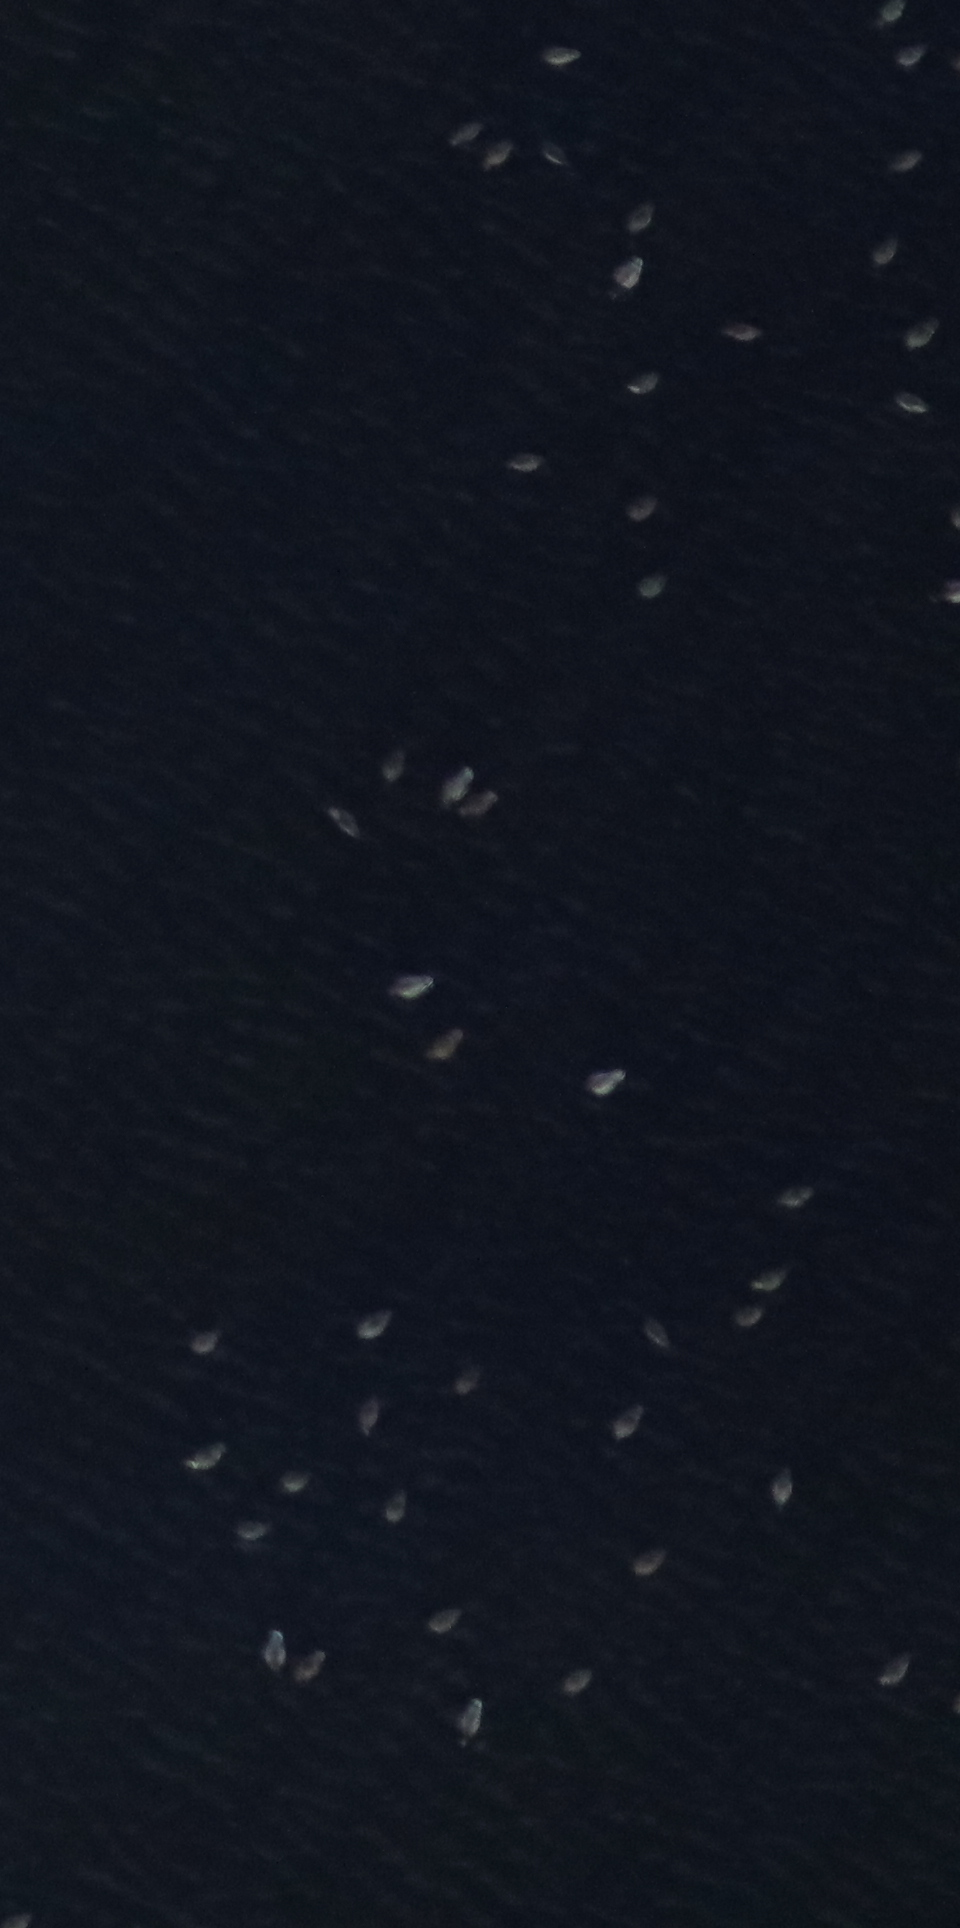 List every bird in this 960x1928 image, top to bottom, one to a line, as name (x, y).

other bird (894, 10)
other bird (910, 57)
other bird (563, 58)
other bird (464, 131)
other bird (552, 150)
other bird (504, 151)
other bird (907, 157)
other bird (636, 218)
other bird (885, 252)
other bird (631, 278)
other bird (751, 330)
other bird (915, 337)
other bird (649, 383)
other bird (915, 394)
other bird (527, 458)
other bird (641, 511)
other bird (650, 584)
emperor goose (391, 763)
emperor goose (460, 788)
emperor goose (486, 806)
emperor goose (349, 819)
emperor goose (409, 982)
other bird (447, 1041)
emperor goose (609, 1081)
other bird (796, 1195)
other bird (772, 1279)
other bird (749, 1316)
other bird (381, 1319)
other bird (657, 1335)
other bird (206, 1336)
other bird (466, 1374)
other bird (371, 1415)
other bird (630, 1424)
other bird (203, 1457)
other bird (297, 1477)
other bird (788, 1488)
other bird (395, 1507)
other bird (252, 1526)
other bird (651, 1561)
other bird (441, 1621)
emperor goose (275, 1659)
other bird (309, 1666)
other bird (897, 1672)
other bird (579, 1677)
emperor goose (474, 1726)